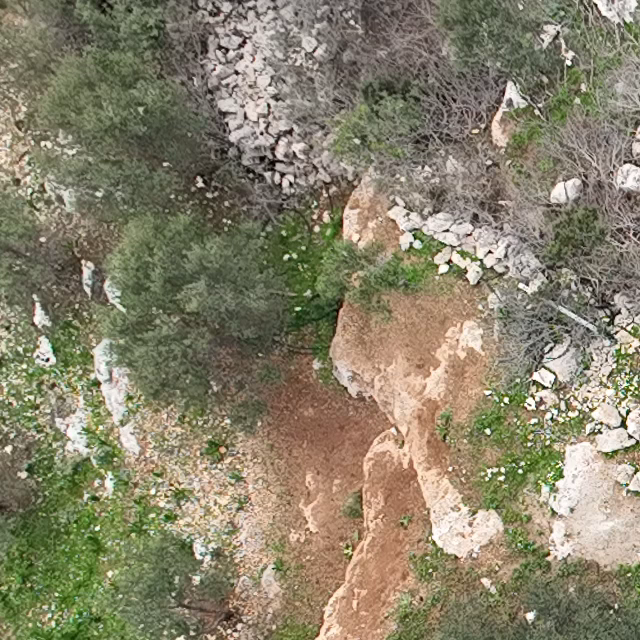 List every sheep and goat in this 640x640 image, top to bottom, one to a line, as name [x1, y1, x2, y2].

None